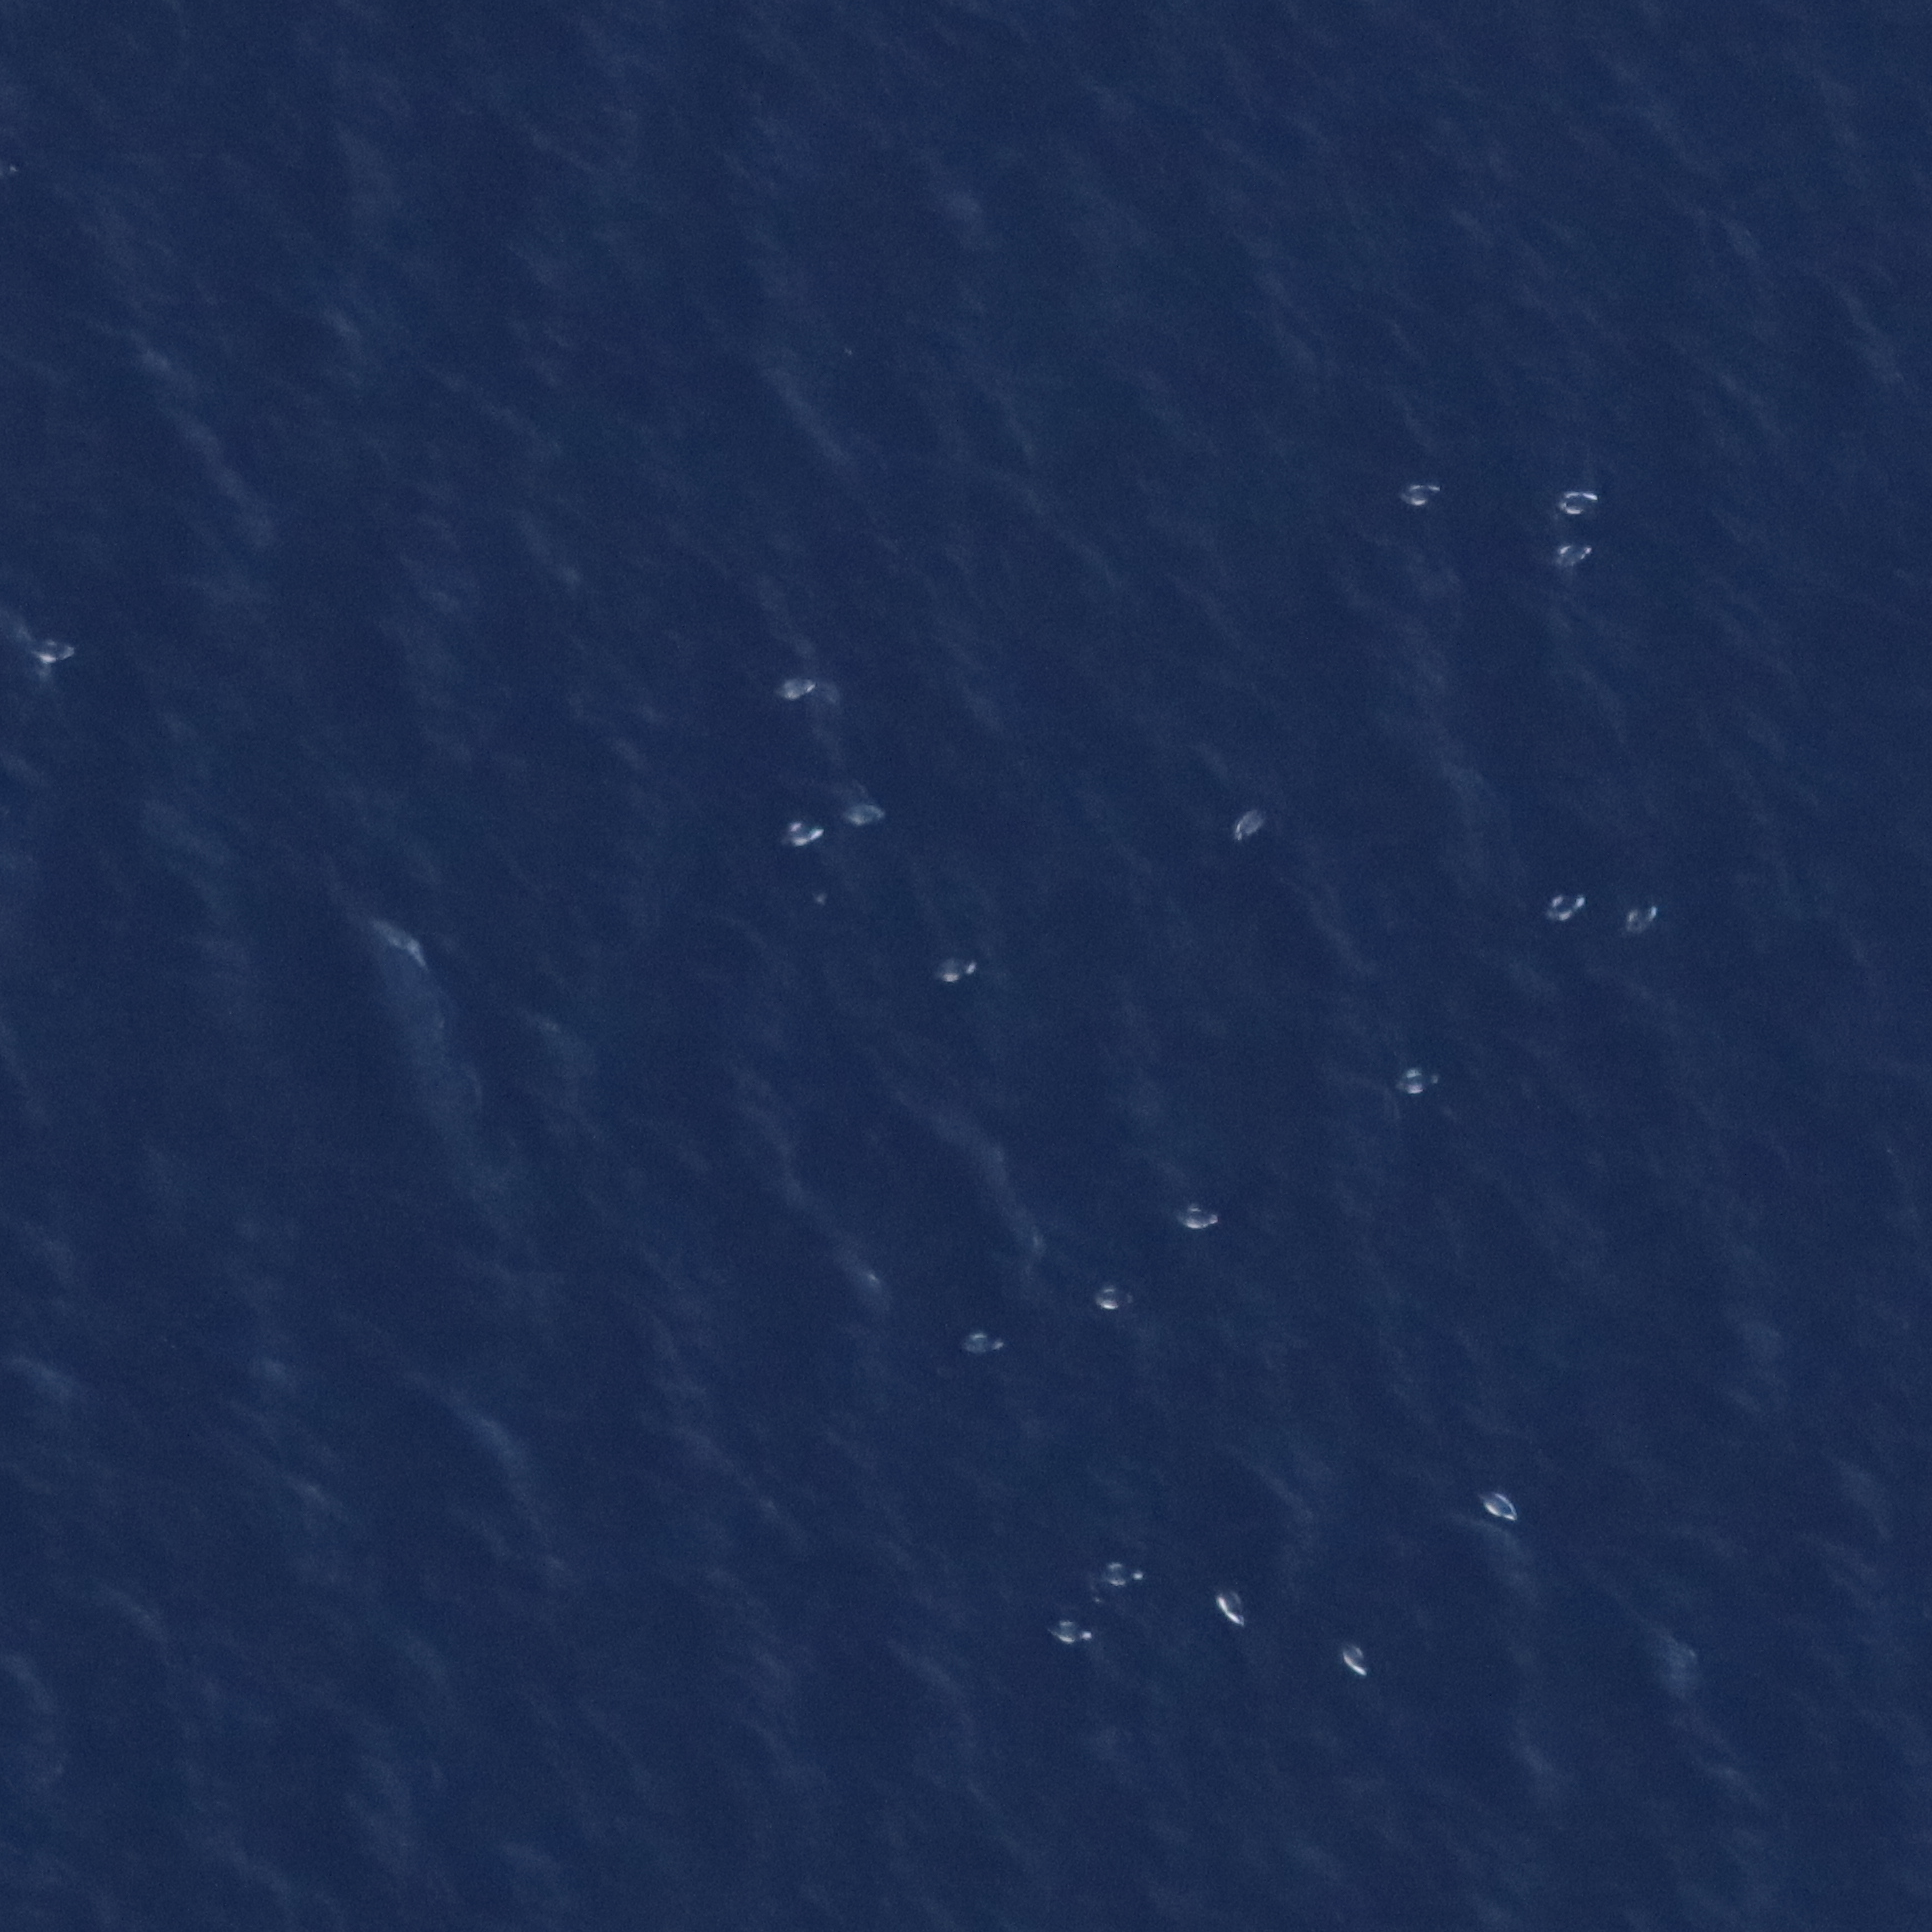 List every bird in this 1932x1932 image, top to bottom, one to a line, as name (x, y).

brant (1420, 492)
brant (1571, 500)
brant (1571, 557)
brant (49, 648)
brant (796, 689)
brant (865, 814)
brant (1253, 824)
brant (809, 833)
brant (1567, 904)
brant (1639, 916)
brant (952, 970)
brant (1415, 1081)
brant (1196, 1220)
brant (1113, 1297)
brant (982, 1344)
brant (1499, 1507)
brant (1117, 1574)
brant (1230, 1607)
brant (1070, 1633)
brant (1357, 1661)